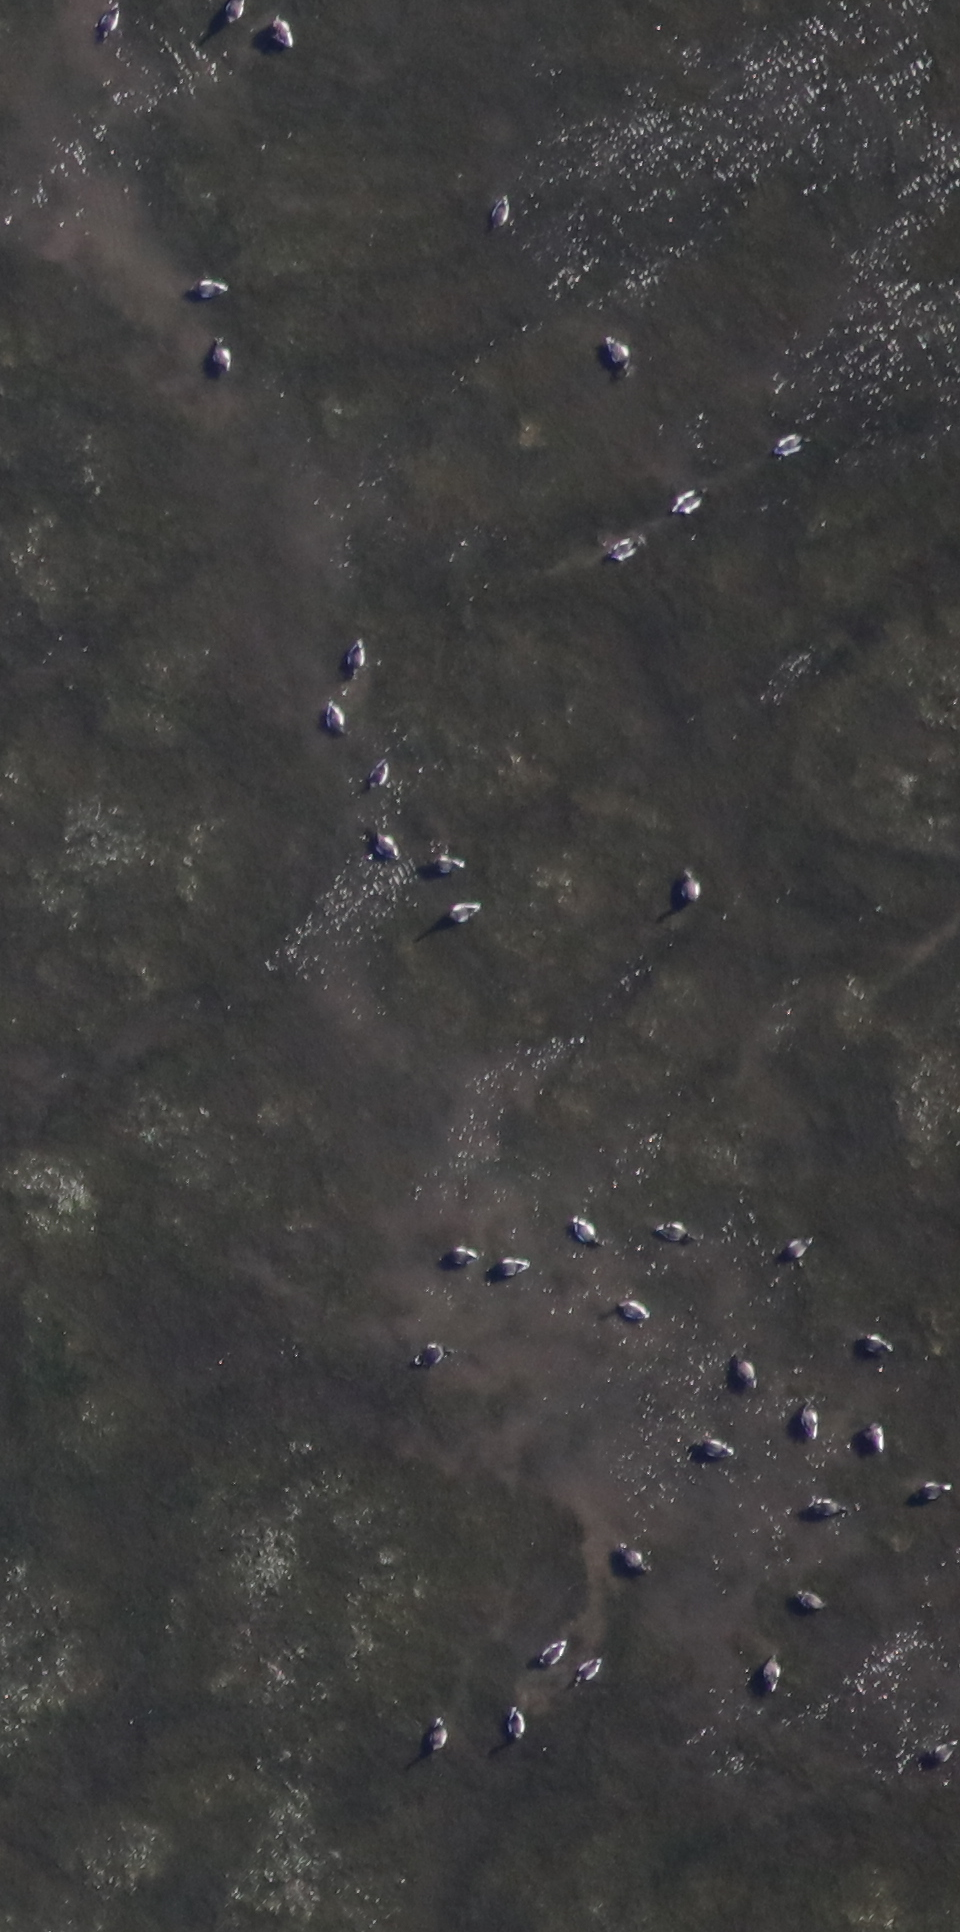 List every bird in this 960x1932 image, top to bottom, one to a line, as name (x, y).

brant (233, 8)
brant (109, 24)
brant (280, 31)
brant (499, 216)
brant (207, 290)
brant (617, 357)
brant (221, 358)
brant (788, 446)
brant (689, 503)
brant (626, 550)
brant (355, 659)
brant (335, 720)
brant (379, 772)
brant (387, 847)
brant (446, 862)
brant (689, 888)
brant (461, 912)
brant (585, 1233)
brant (676, 1234)
brant (798, 1249)
brant (461, 1257)
brant (512, 1266)
brant (632, 1310)
brant (874, 1346)
brant (432, 1357)
brant (746, 1372)
brant (808, 1419)
brant (878, 1437)
brant (714, 1449)
brant (931, 1492)
brant (828, 1510)
brant (633, 1559)
brant (809, 1599)
brant (554, 1655)
brant (589, 1668)
brant (771, 1671)
brant (515, 1726)
brant (436, 1735)
brant (940, 1751)